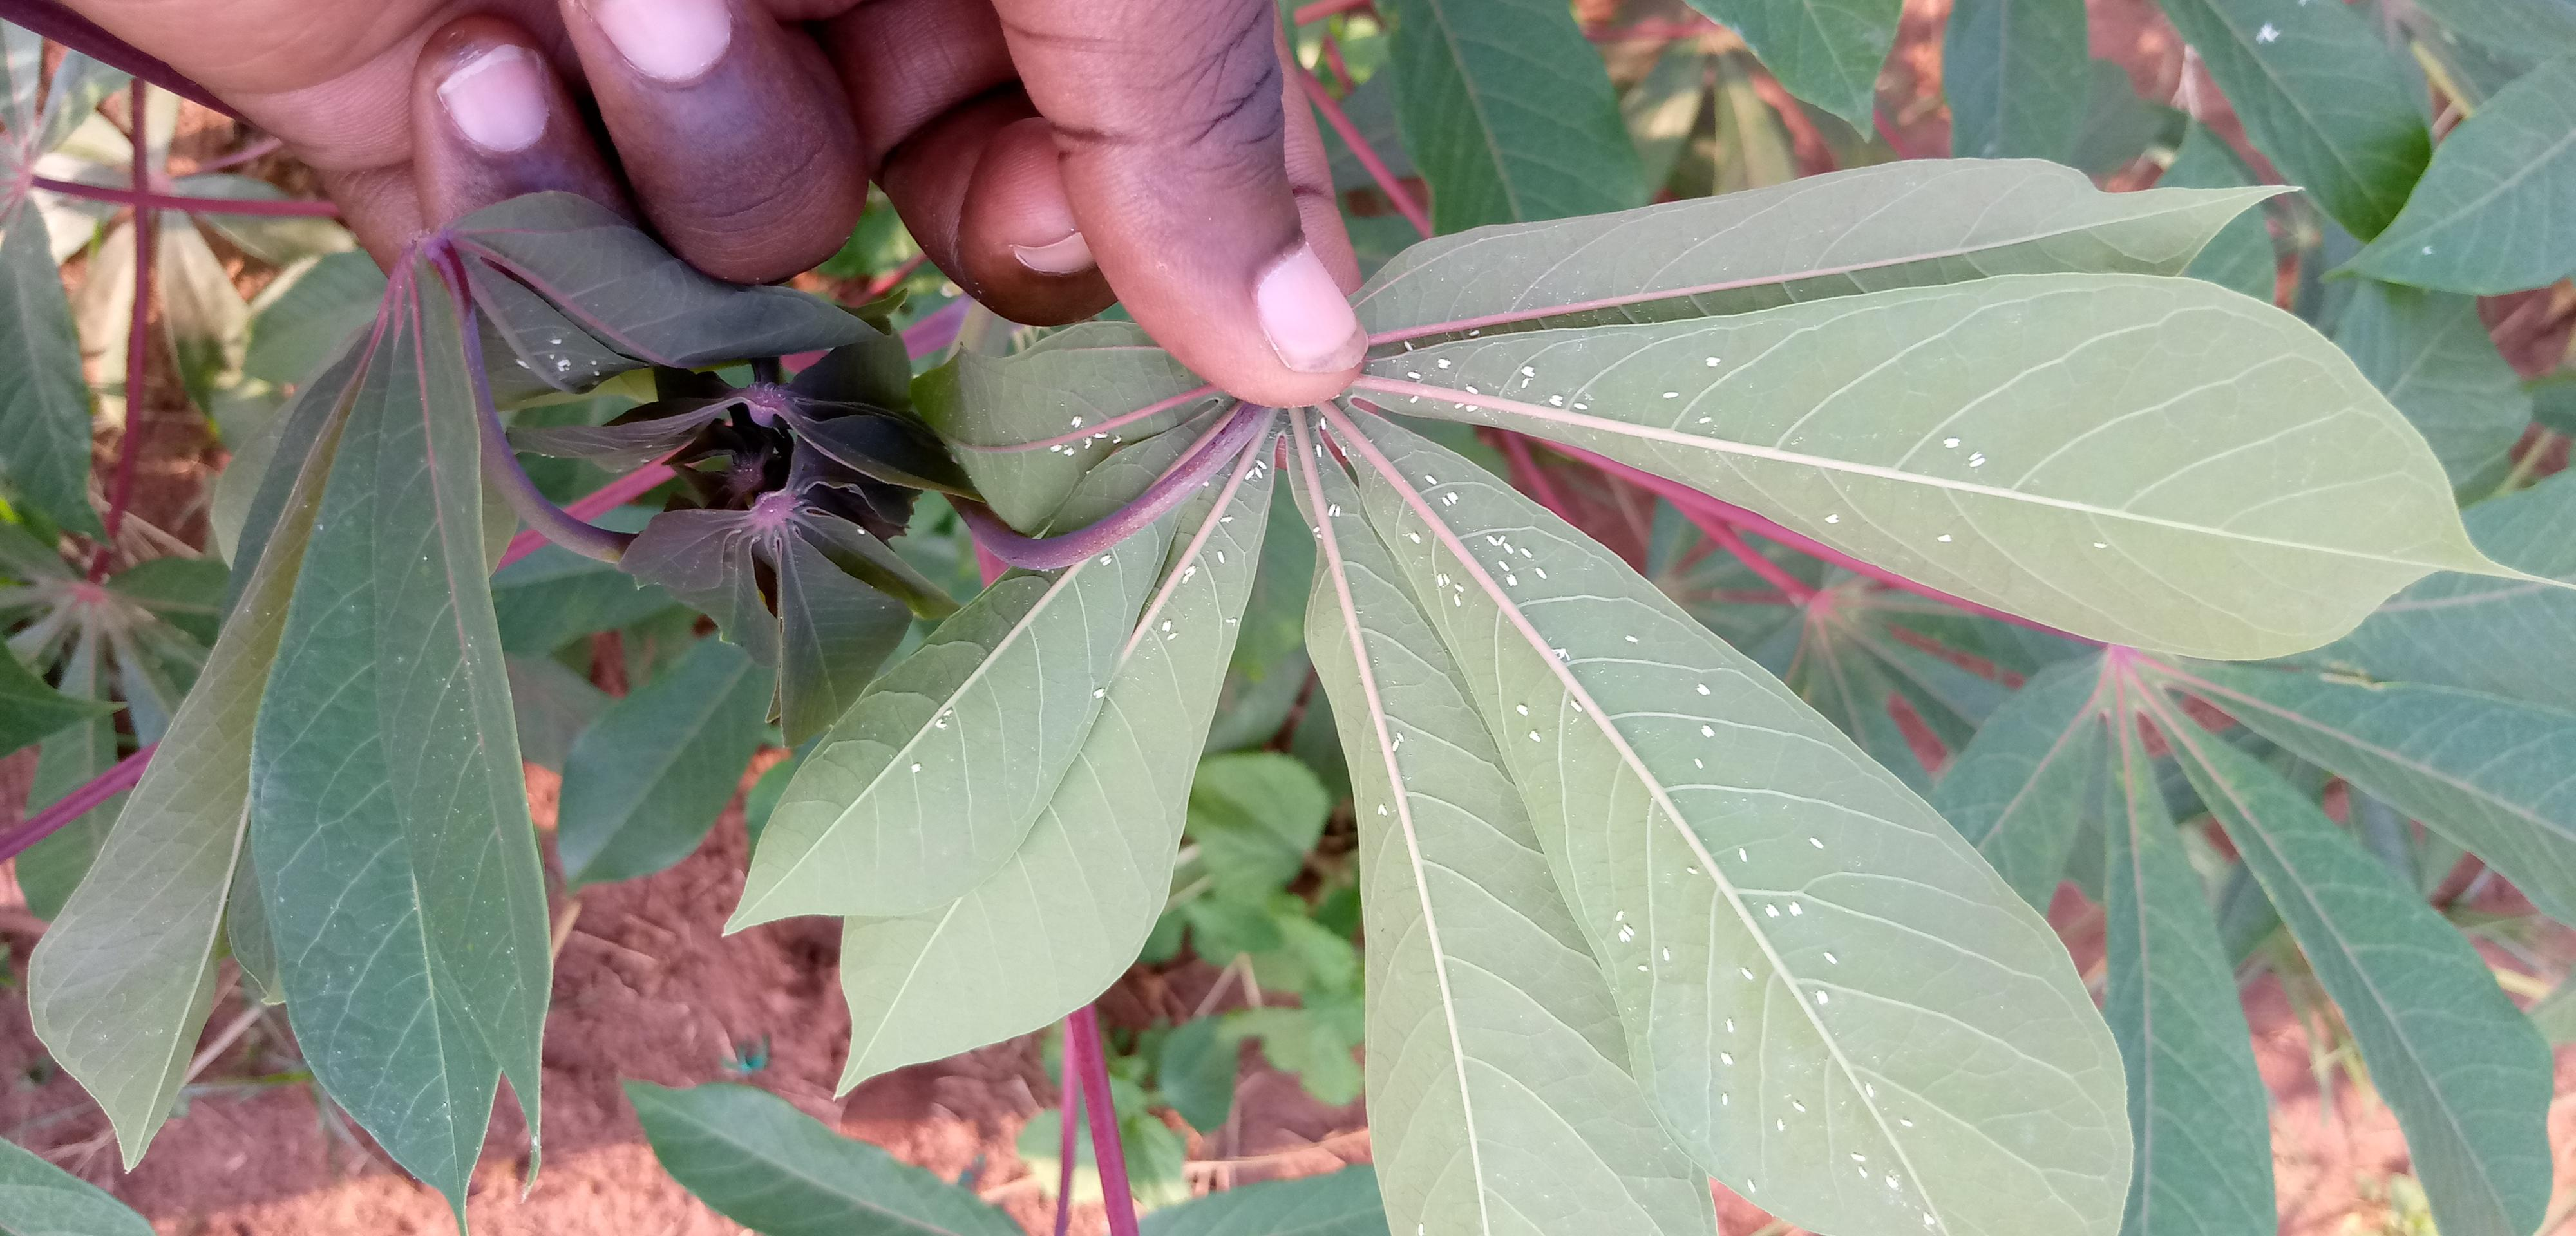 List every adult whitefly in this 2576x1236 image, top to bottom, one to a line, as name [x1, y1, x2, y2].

whitefly [2253, 19, 2283, 46]
whitefly [2417, 243, 2437, 258]
whitefly [1466, 327, 1482, 338]
whitefly [546, 335, 563, 346]
whitefly [1403, 339, 1413, 351]
whitefly [548, 353, 556, 360]
whitefly [1704, 355, 1721, 363]
whitefly [514, 357, 530, 370]
whitefly [590, 358, 599, 367]
whitefly [558, 359, 570, 366]
whitefly [1438, 359, 1451, 365]
whitefly [1705, 360, 1718, 368]
whitefly [1437, 363, 1449, 370]
whitefly [1523, 366, 1534, 371]
whitefly [558, 366, 565, 373]
whitefly [565, 366, 571, 371]
whitefly [1520, 368, 1535, 377]
whitefly [1406, 370, 1422, 381]
whitefly [592, 371, 601, 377]
whitefly [1520, 377, 1530, 389]
whitefly [1465, 384, 1479, 396]
whitefly [1662, 389, 1679, 401]
whitefly [1551, 394, 1564, 400]
whitefly [1408, 395, 1419, 404]
whitefly [1548, 398, 1563, 407]
whitefly [1572, 400, 1589, 412]
whitefly [1452, 401, 1463, 409]
whitefly [1466, 404, 1478, 413]
whitefly [1694, 414, 1714, 426]
whitefly [1070, 415, 1079, 427]
whitefly [1319, 415, 1329, 430]
whitefly [1075, 416, 1082, 430]
whitefly [1092, 431, 1109, 442]
whitefly [1112, 434, 1124, 446]
whitefly [1083, 436, 1092, 452]
whitefly [1942, 436, 1960, 444]
whitefly [1312, 442, 1323, 458]
whitefly [1945, 443, 1960, 449]
whitefly [1050, 444, 1065, 453]
whitefly [1338, 444, 1351, 458]
whitefly [1063, 447, 1076, 458]
whitefly [1969, 451, 1981, 461]
whitefly [1969, 456, 1985, 468]
whitefly [1255, 458, 1269, 470]
whitefly [1255, 467, 1264, 480]
whitefly [1244, 469, 1255, 482]
whitefly [1423, 474, 1438, 487]
whitefly [1200, 480, 1211, 490]
whitefly [1450, 491, 1459, 501]
whitefly [1448, 493, 1457, 505]
whitefly [1441, 496, 1451, 507]
whitefly [1327, 503, 1336, 517]
whitefly [1335, 505, 1341, 519]
whitefly [1823, 511, 1840, 525]
whitefly [1218, 515, 1235, 525]
whitefly [1312, 525, 1321, 532]
whitefly [855, 528, 866, 536]
whitefly [1406, 530, 1423, 546]
whitefly [1934, 531, 1952, 545]
whitefly [1316, 533, 1323, 540]
whitefly [1488, 534, 1497, 547]
whitefly [1497, 535, 1507, 546]
whitefly [2090, 540, 2110, 550]
whitefly [1502, 543, 1514, 555]
whitefly [1520, 547, 1533, 559]
whitefly [1217, 548, 1226, 565]
whitefly [1100, 554, 1112, 563]
whitefly [1103, 558, 1112, 566]
whitefly [1497, 559, 1511, 572]
whitefly [1186, 566, 1197, 576]
whitefly [1535, 566, 1548, 579]
whitefly [1443, 572, 1450, 585]
whitefly [1436, 573, 1444, 588]
whitefly [1182, 574, 1190, 585]
whitefly [1509, 574, 1518, 587]
whitefly [1506, 576, 1513, 588]
whitefly [1454, 583, 1466, 594]
whitefly [1453, 594, 1462, 608]
whitefly [1221, 615, 1238, 626]
whitefly [1160, 619, 1173, 632]
whitefly [1166, 632, 1180, 641]
whitefly [1623, 633, 1639, 644]
whitefly [1549, 644, 1572, 662]
whitefly [1698, 683, 1712, 697]
whitefly [1092, 684, 1106, 699]
whitefly [1697, 687, 1707, 697]
whitefly [1569, 699, 1584, 714]
whitefly [1513, 703, 1531, 718]
whitefly [943, 707, 954, 717]
whitefly [936, 716, 943, 726]
whitefly [937, 723, 947, 729]
whitefly [1702, 724, 1716, 737]
whitefly [1701, 729, 1710, 738]
whitefly [1528, 729, 1543, 745]
whitefly [1396, 731, 1406, 743]
whitefly [1390, 738, 1400, 752]
whitefly [1692, 757, 1705, 771]
whitefly [909, 762, 923, 775]
whitefly [1376, 803, 1389, 818]
whitefly [1809, 836, 1826, 851]
whitefly [1737, 846, 1748, 863]
whitefly [1685, 866, 1700, 876]
whitefly [1792, 901, 1803, 915]
whitefly [1767, 904, 1780, 917]
whitefly [1788, 904, 1797, 917]
whitefly [1765, 906, 1774, 918]
whitefly [1612, 908, 1625, 921]
whitefly [1623, 923, 1635, 937]
whitefly [1622, 928, 1632, 943]
whitefly [1618, 931, 1625, 943]
whitefly [1660, 946, 1671, 963]
whitefly [1822, 950, 1839, 966]
whitefly [1635, 962, 1648, 975]
whitefly [1739, 967, 1755, 981]
whitefly [1816, 989, 1823, 1004]
whitefly [1822, 990, 1828, 1004]
whitefly [1725, 1016, 1736, 1033]
whitefly [1719, 1052, 1727, 1065]
whitefly [1725, 1053, 1736, 1067]
whitefly [1863, 1081, 1876, 1099]
whitefly [1720, 1090, 1730, 1107]
whitefly [1791, 1100, 1808, 1114]
whitefly [1774, 1117, 1786, 1133]
whitefly [1899, 1117, 1915, 1128]
whitefly [1848, 1152, 1867, 1163]
whitefly [1855, 1164, 1870, 1180]
whitefly [1884, 1173, 1902, 1191]
whitefly [1746, 1176, 1759, 1195]
whitefly [1922, 1209, 1937, 1226]